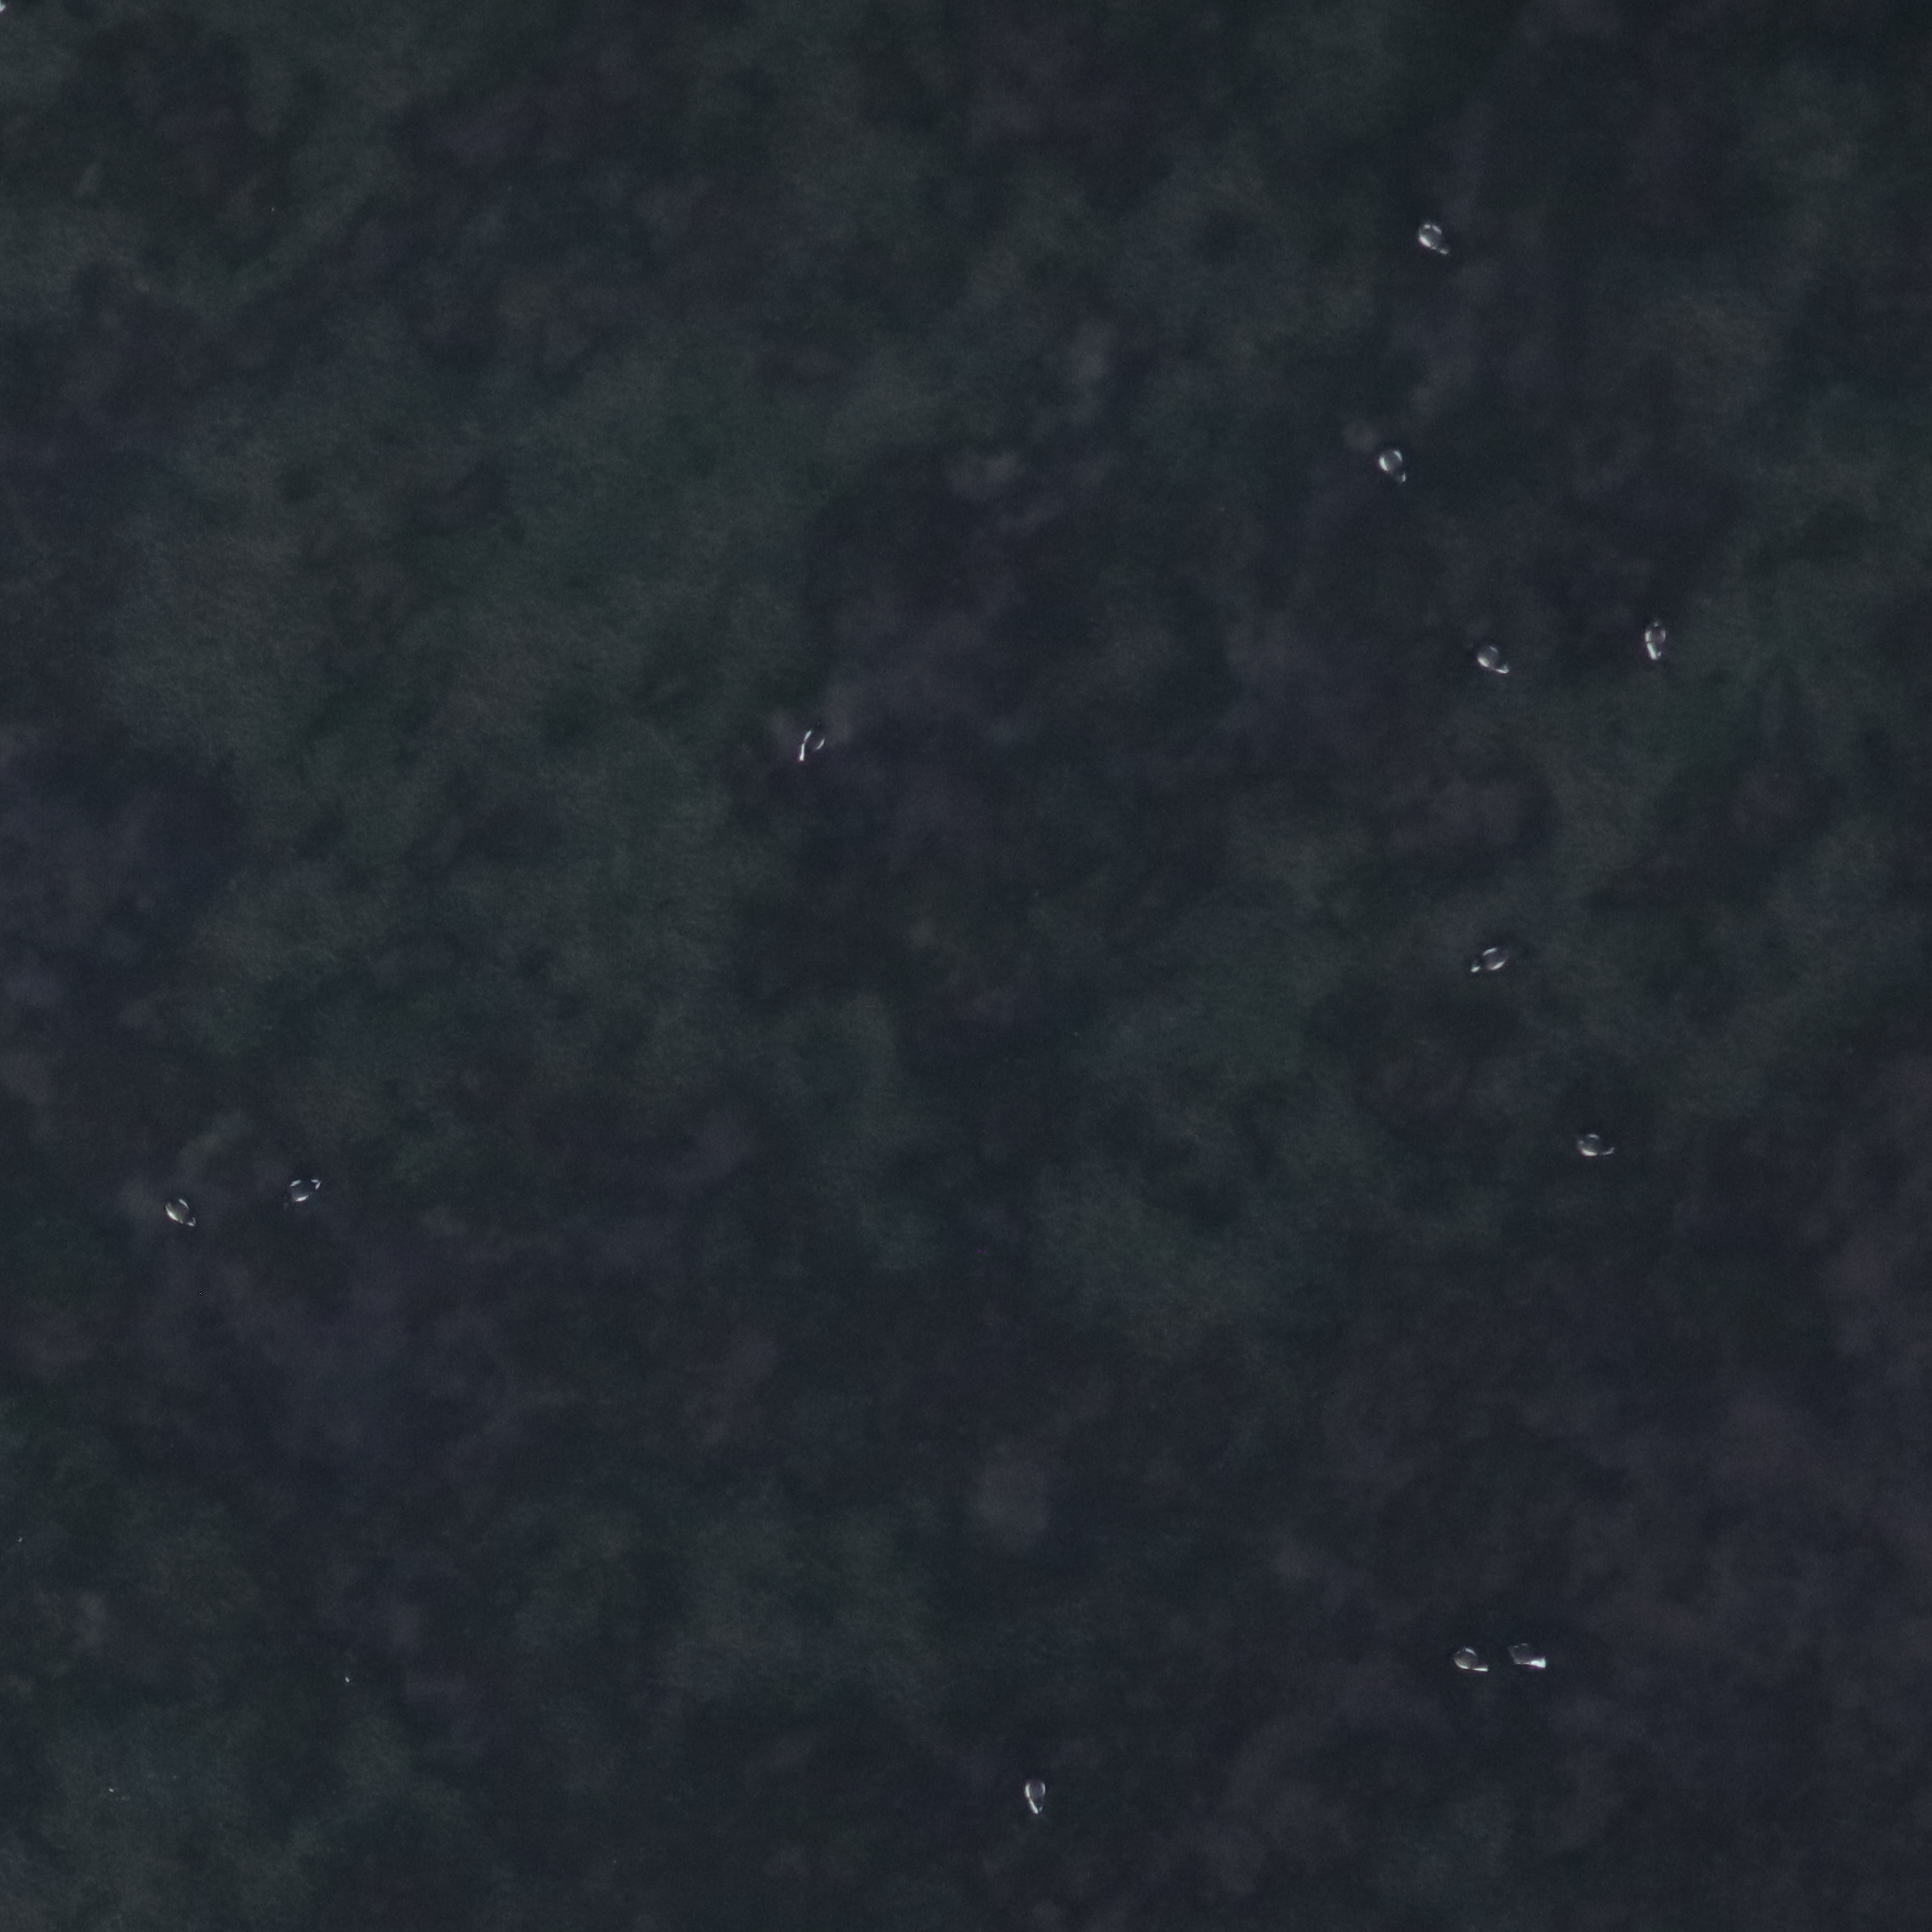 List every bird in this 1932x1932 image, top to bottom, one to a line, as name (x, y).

brant (1433, 236)
brant (1392, 464)
brant (1656, 639)
brant (1490, 657)
brant (814, 740)
brant (1490, 960)
brant (1592, 1145)
brant (302, 1191)
brant (179, 1211)
brant (1526, 1654)
brant (1466, 1659)
brant (1036, 1793)